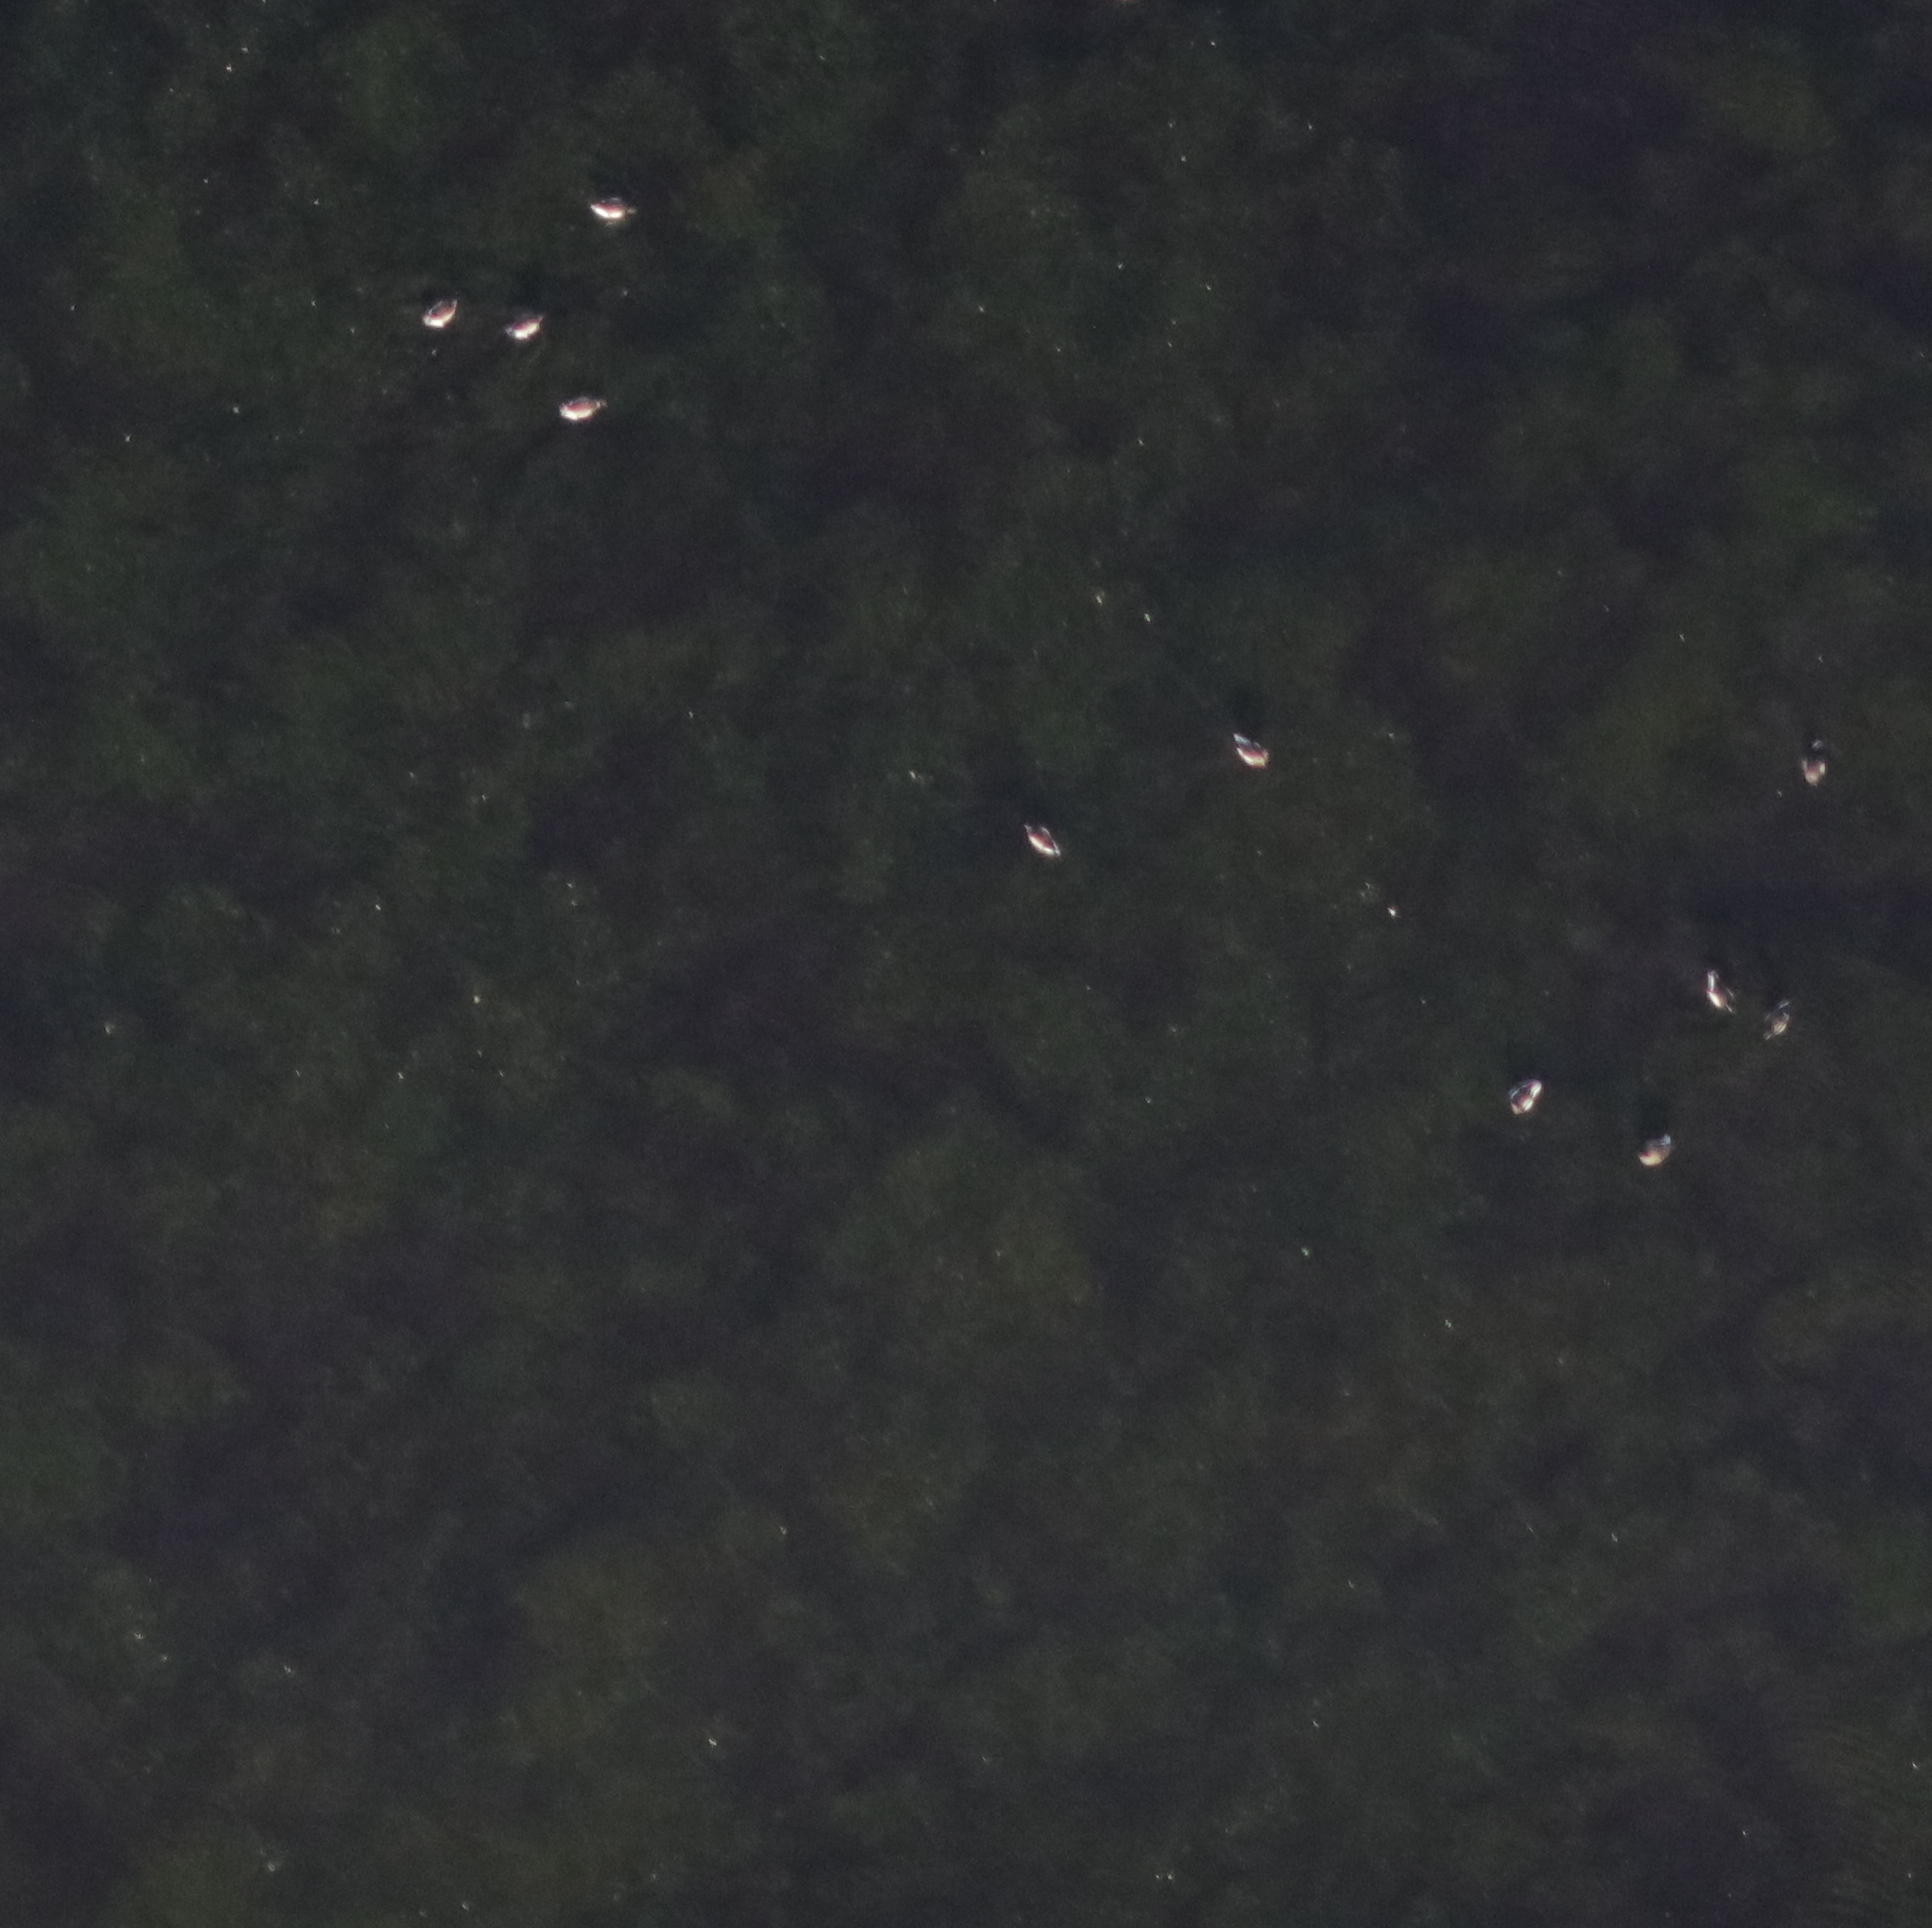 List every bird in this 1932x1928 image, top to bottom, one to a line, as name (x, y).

brant (612, 205)
brant (440, 312)
brant (524, 325)
brant (582, 407)
brant (1251, 750)
brant (1814, 766)
brant (1040, 838)
brant (1721, 994)
brant (1776, 1020)
brant (1525, 1097)
brant (1651, 1147)